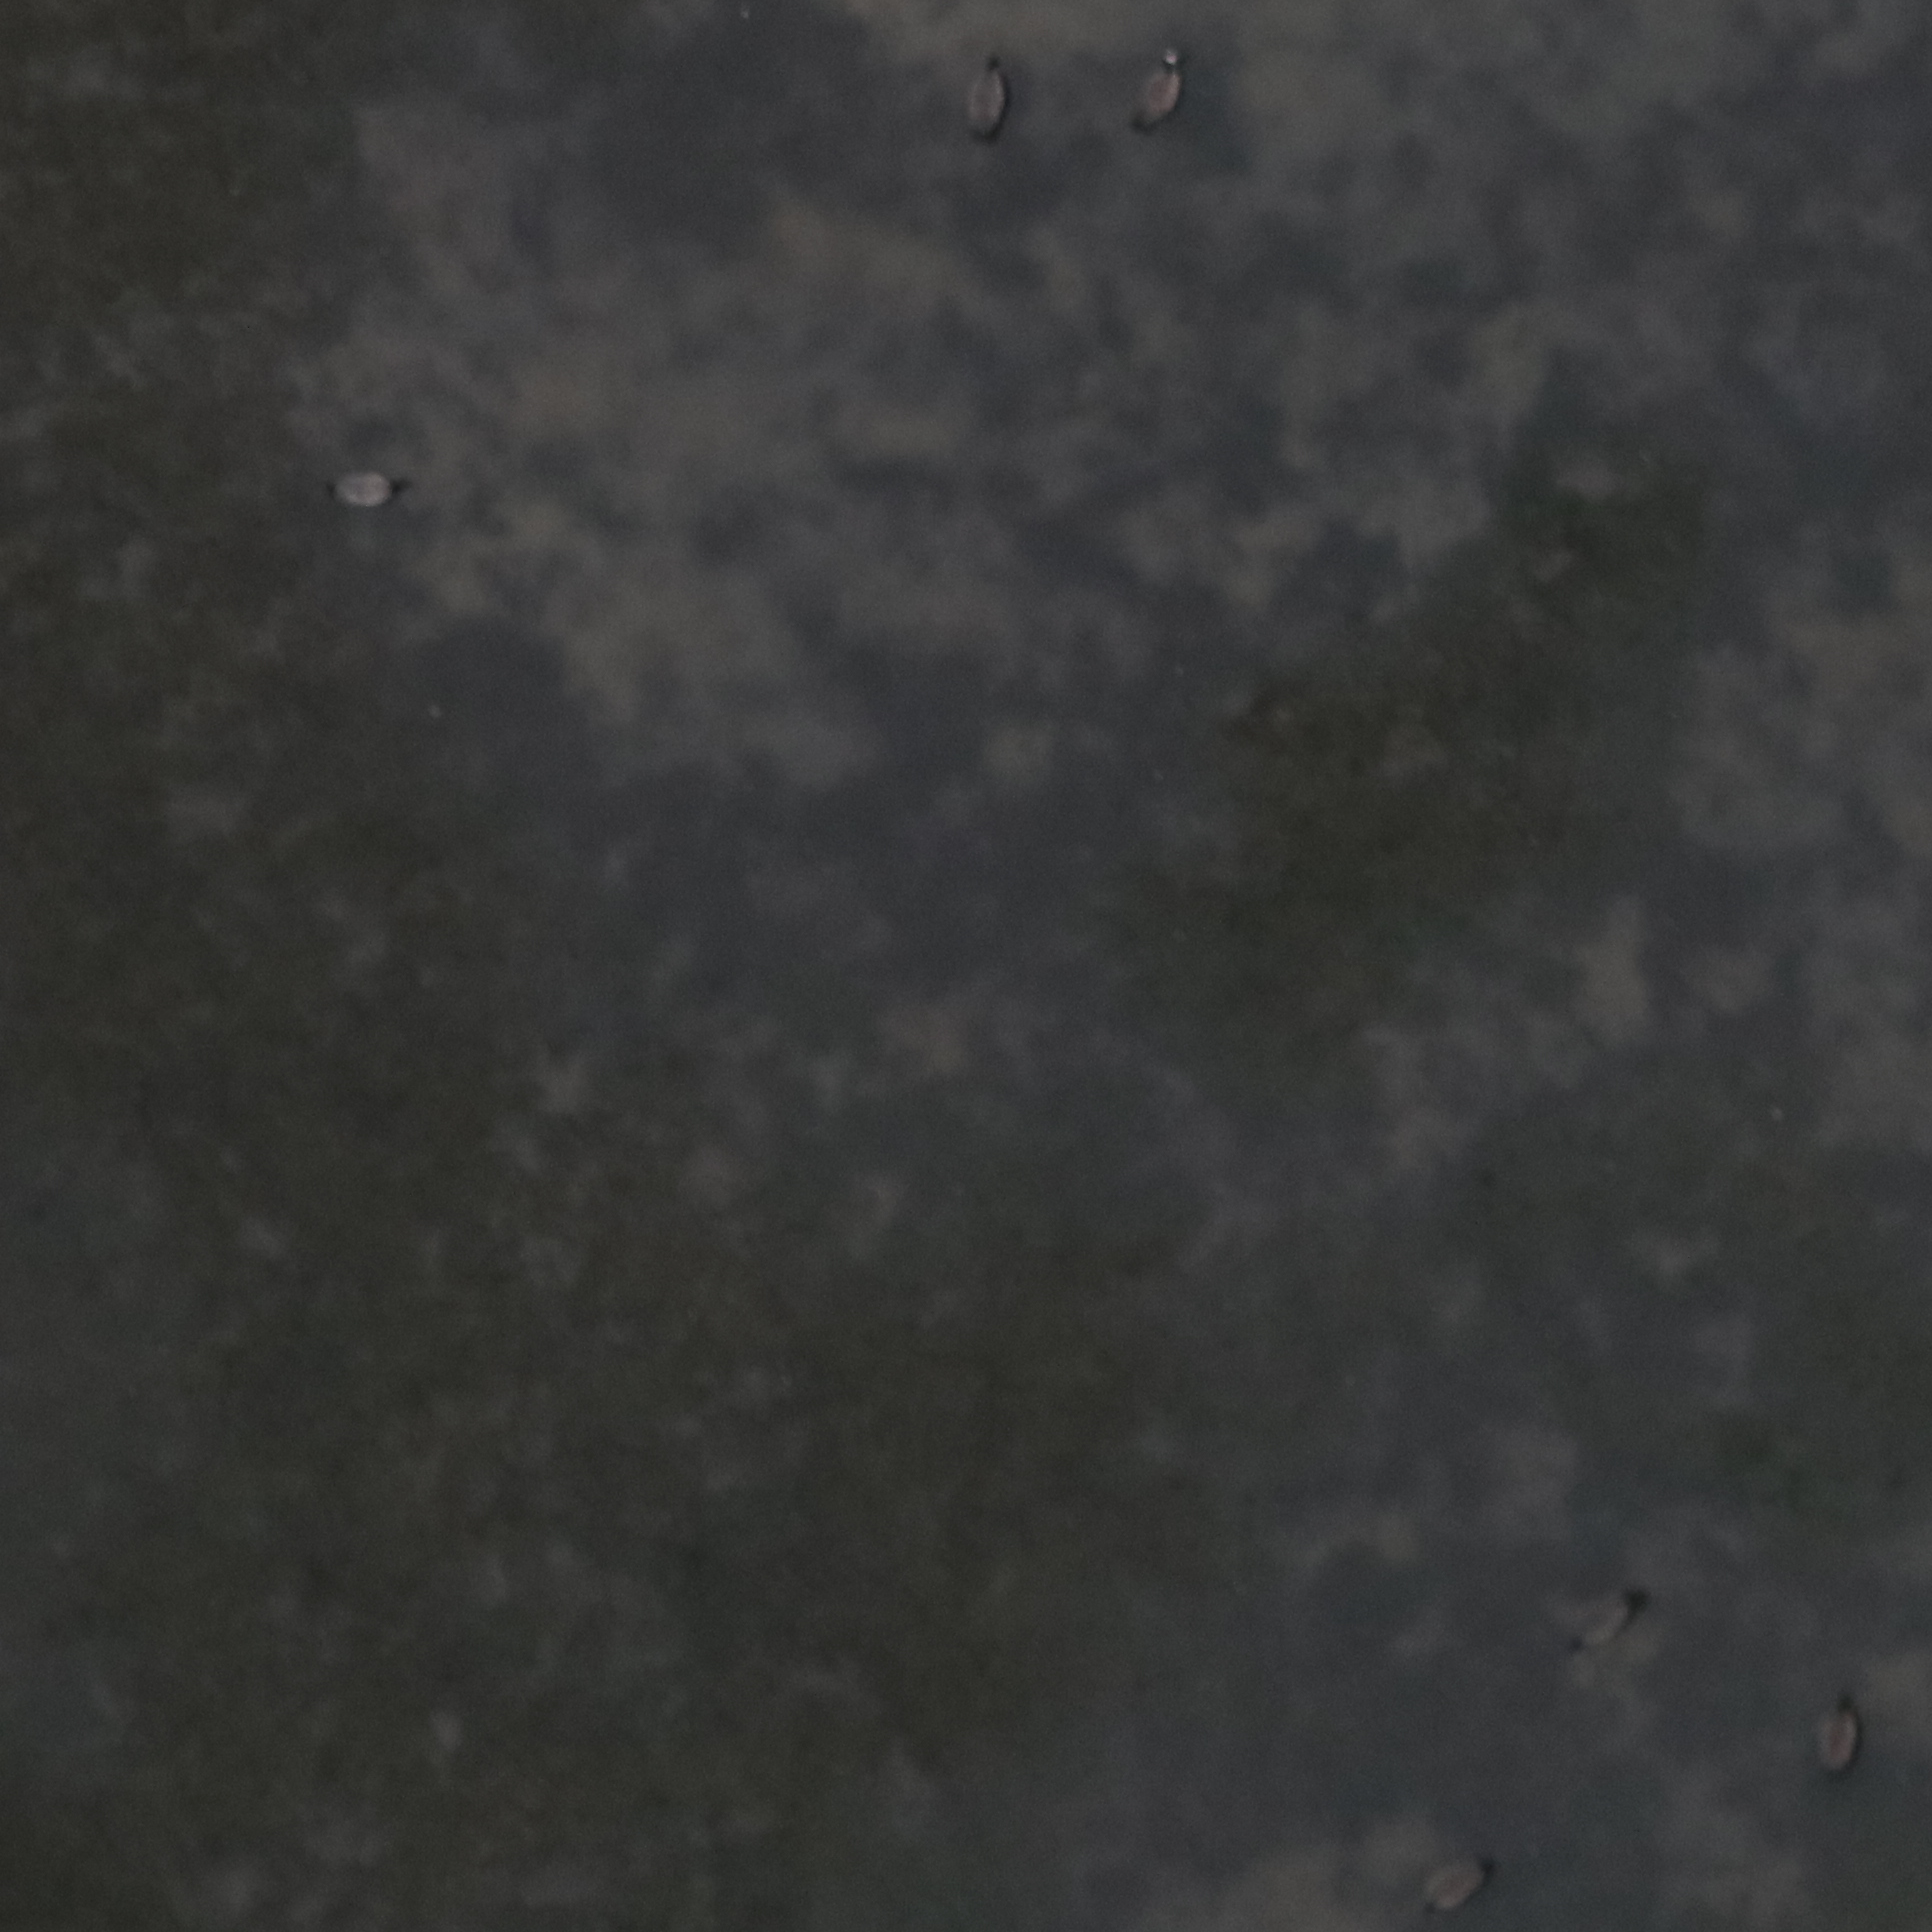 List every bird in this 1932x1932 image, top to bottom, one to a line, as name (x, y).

Canada goose (1160, 87)
Canada goose (989, 100)
Canada goose (367, 488)
Canada goose (1594, 1630)
Canada goose (1841, 1731)
Canada goose (1463, 1873)